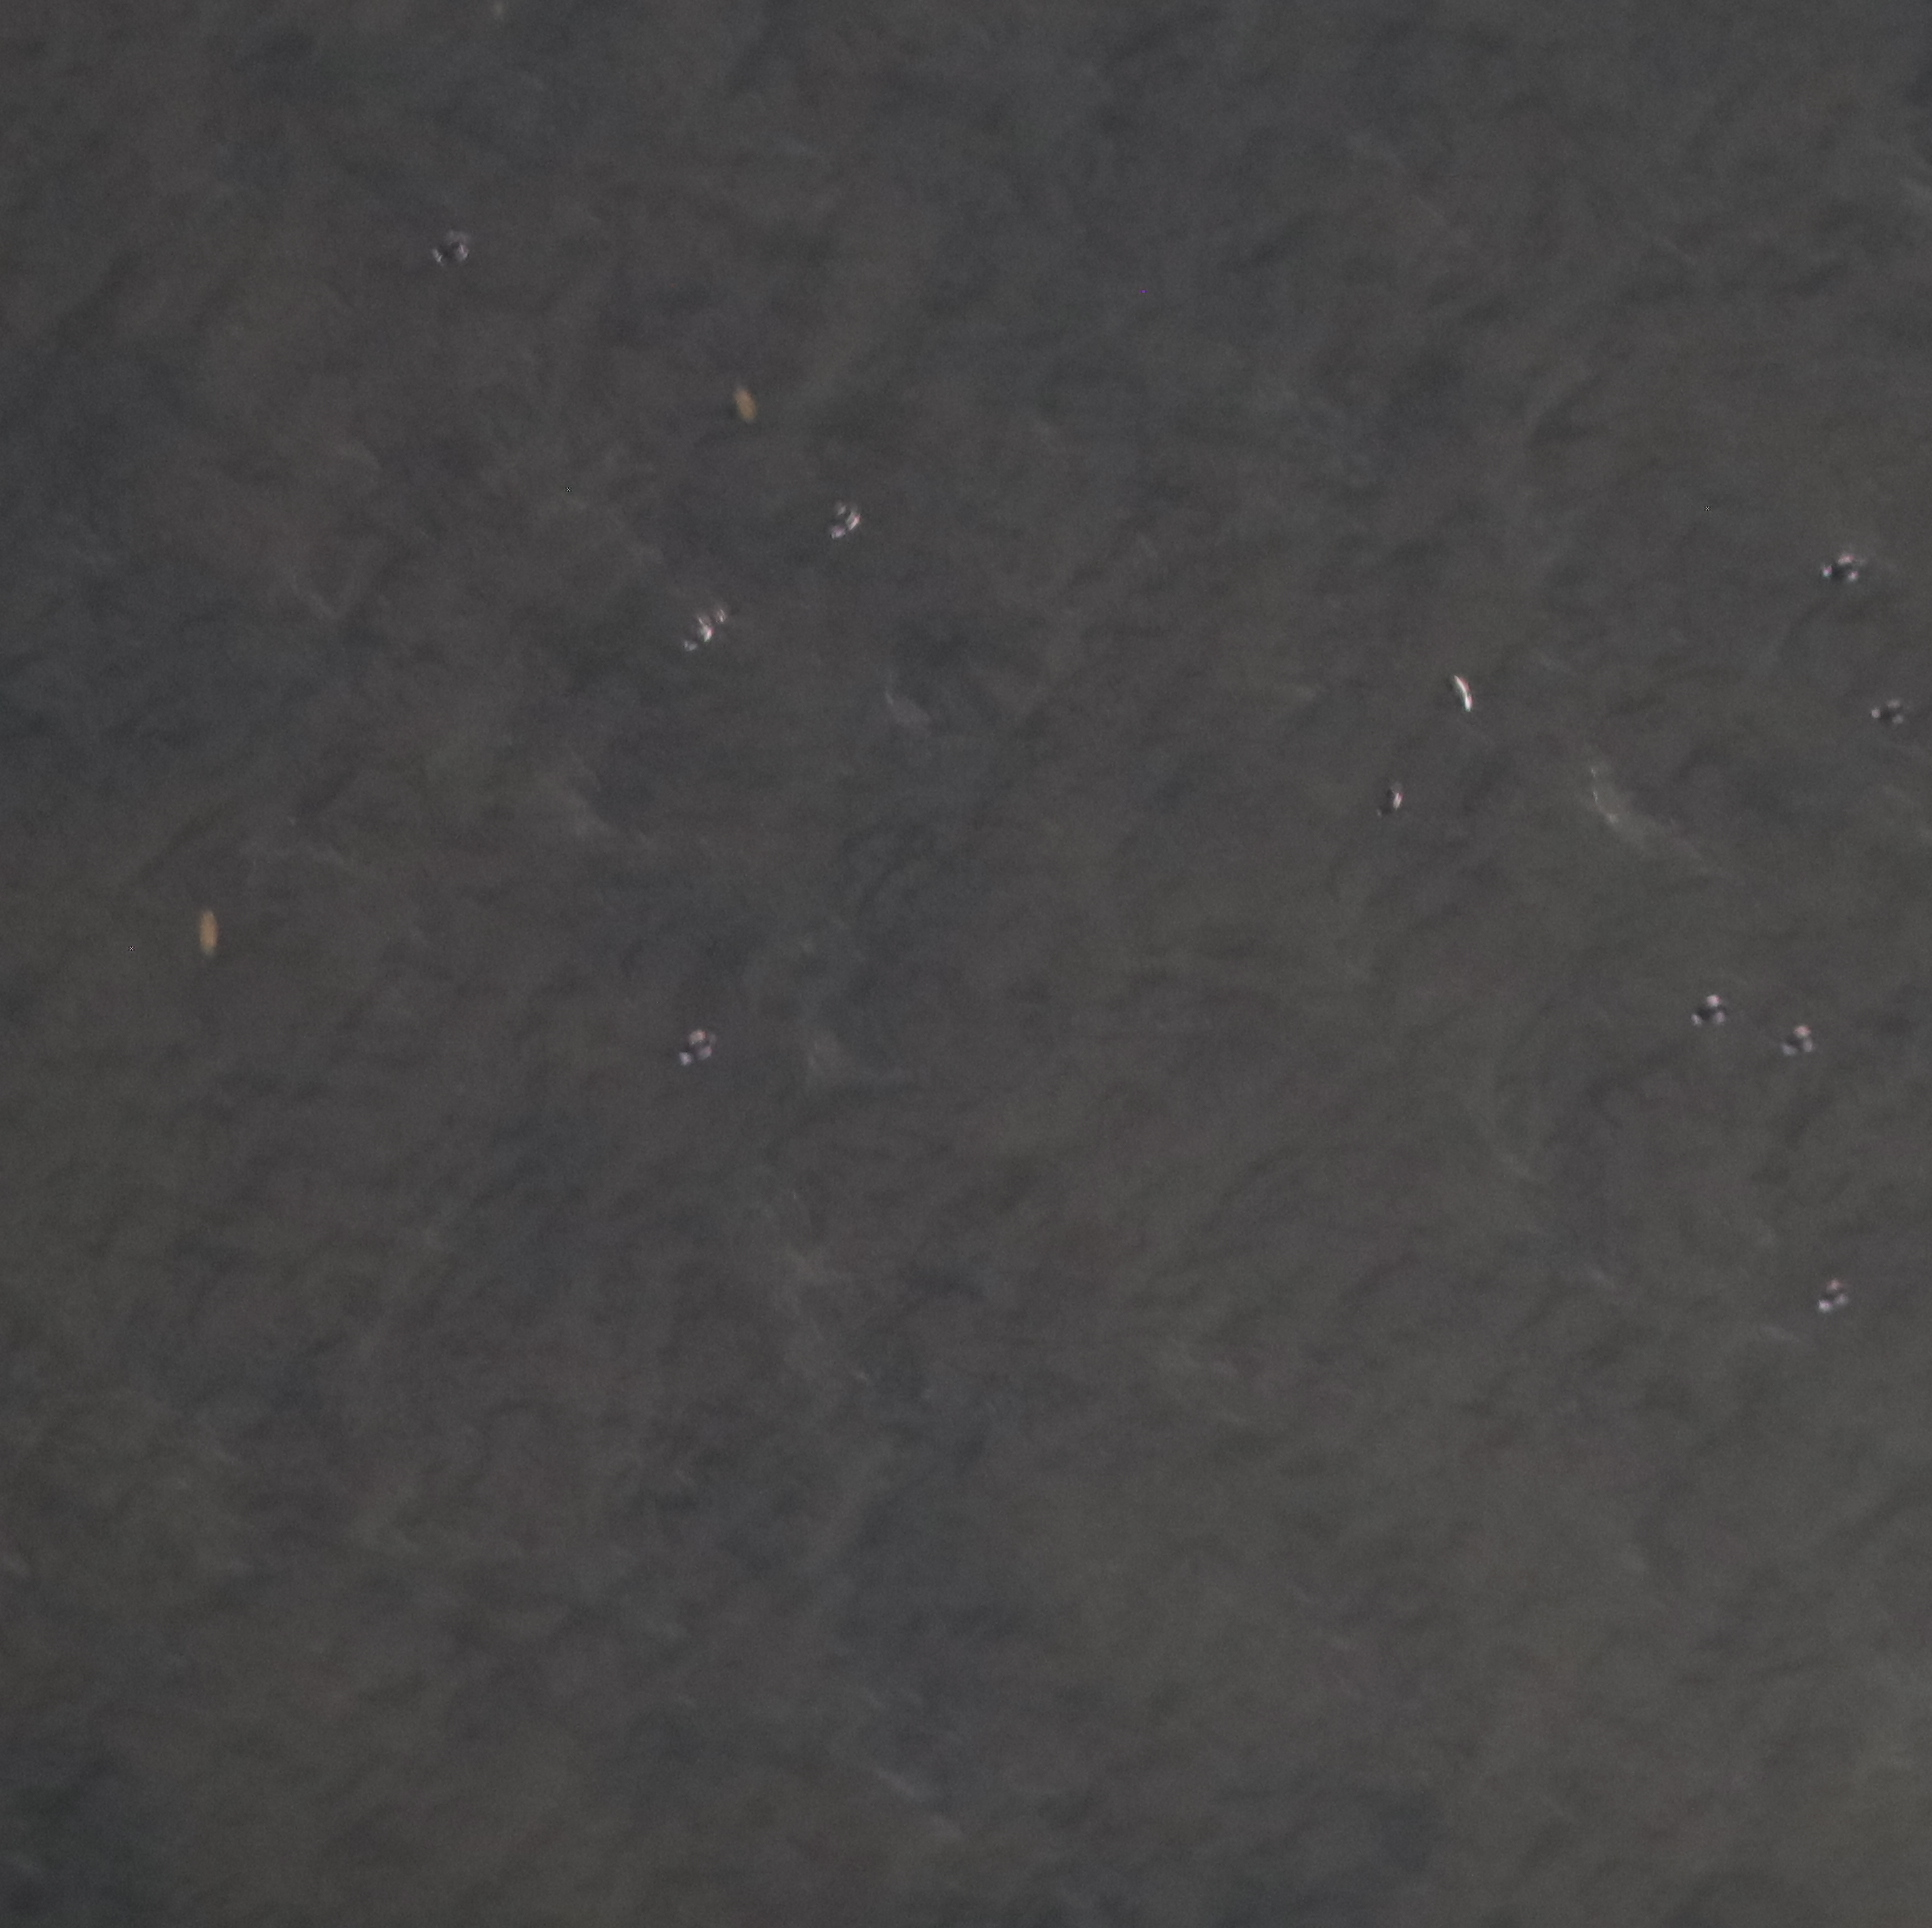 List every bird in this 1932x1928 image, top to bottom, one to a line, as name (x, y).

brant (450, 244)
brant (844, 519)
brant (1842, 565)
brant (701, 634)
brant (1457, 696)
brant (1892, 709)
brant (1388, 800)
brant (1707, 1014)
brant (1802, 1037)
brant (696, 1047)
brant (1828, 1294)